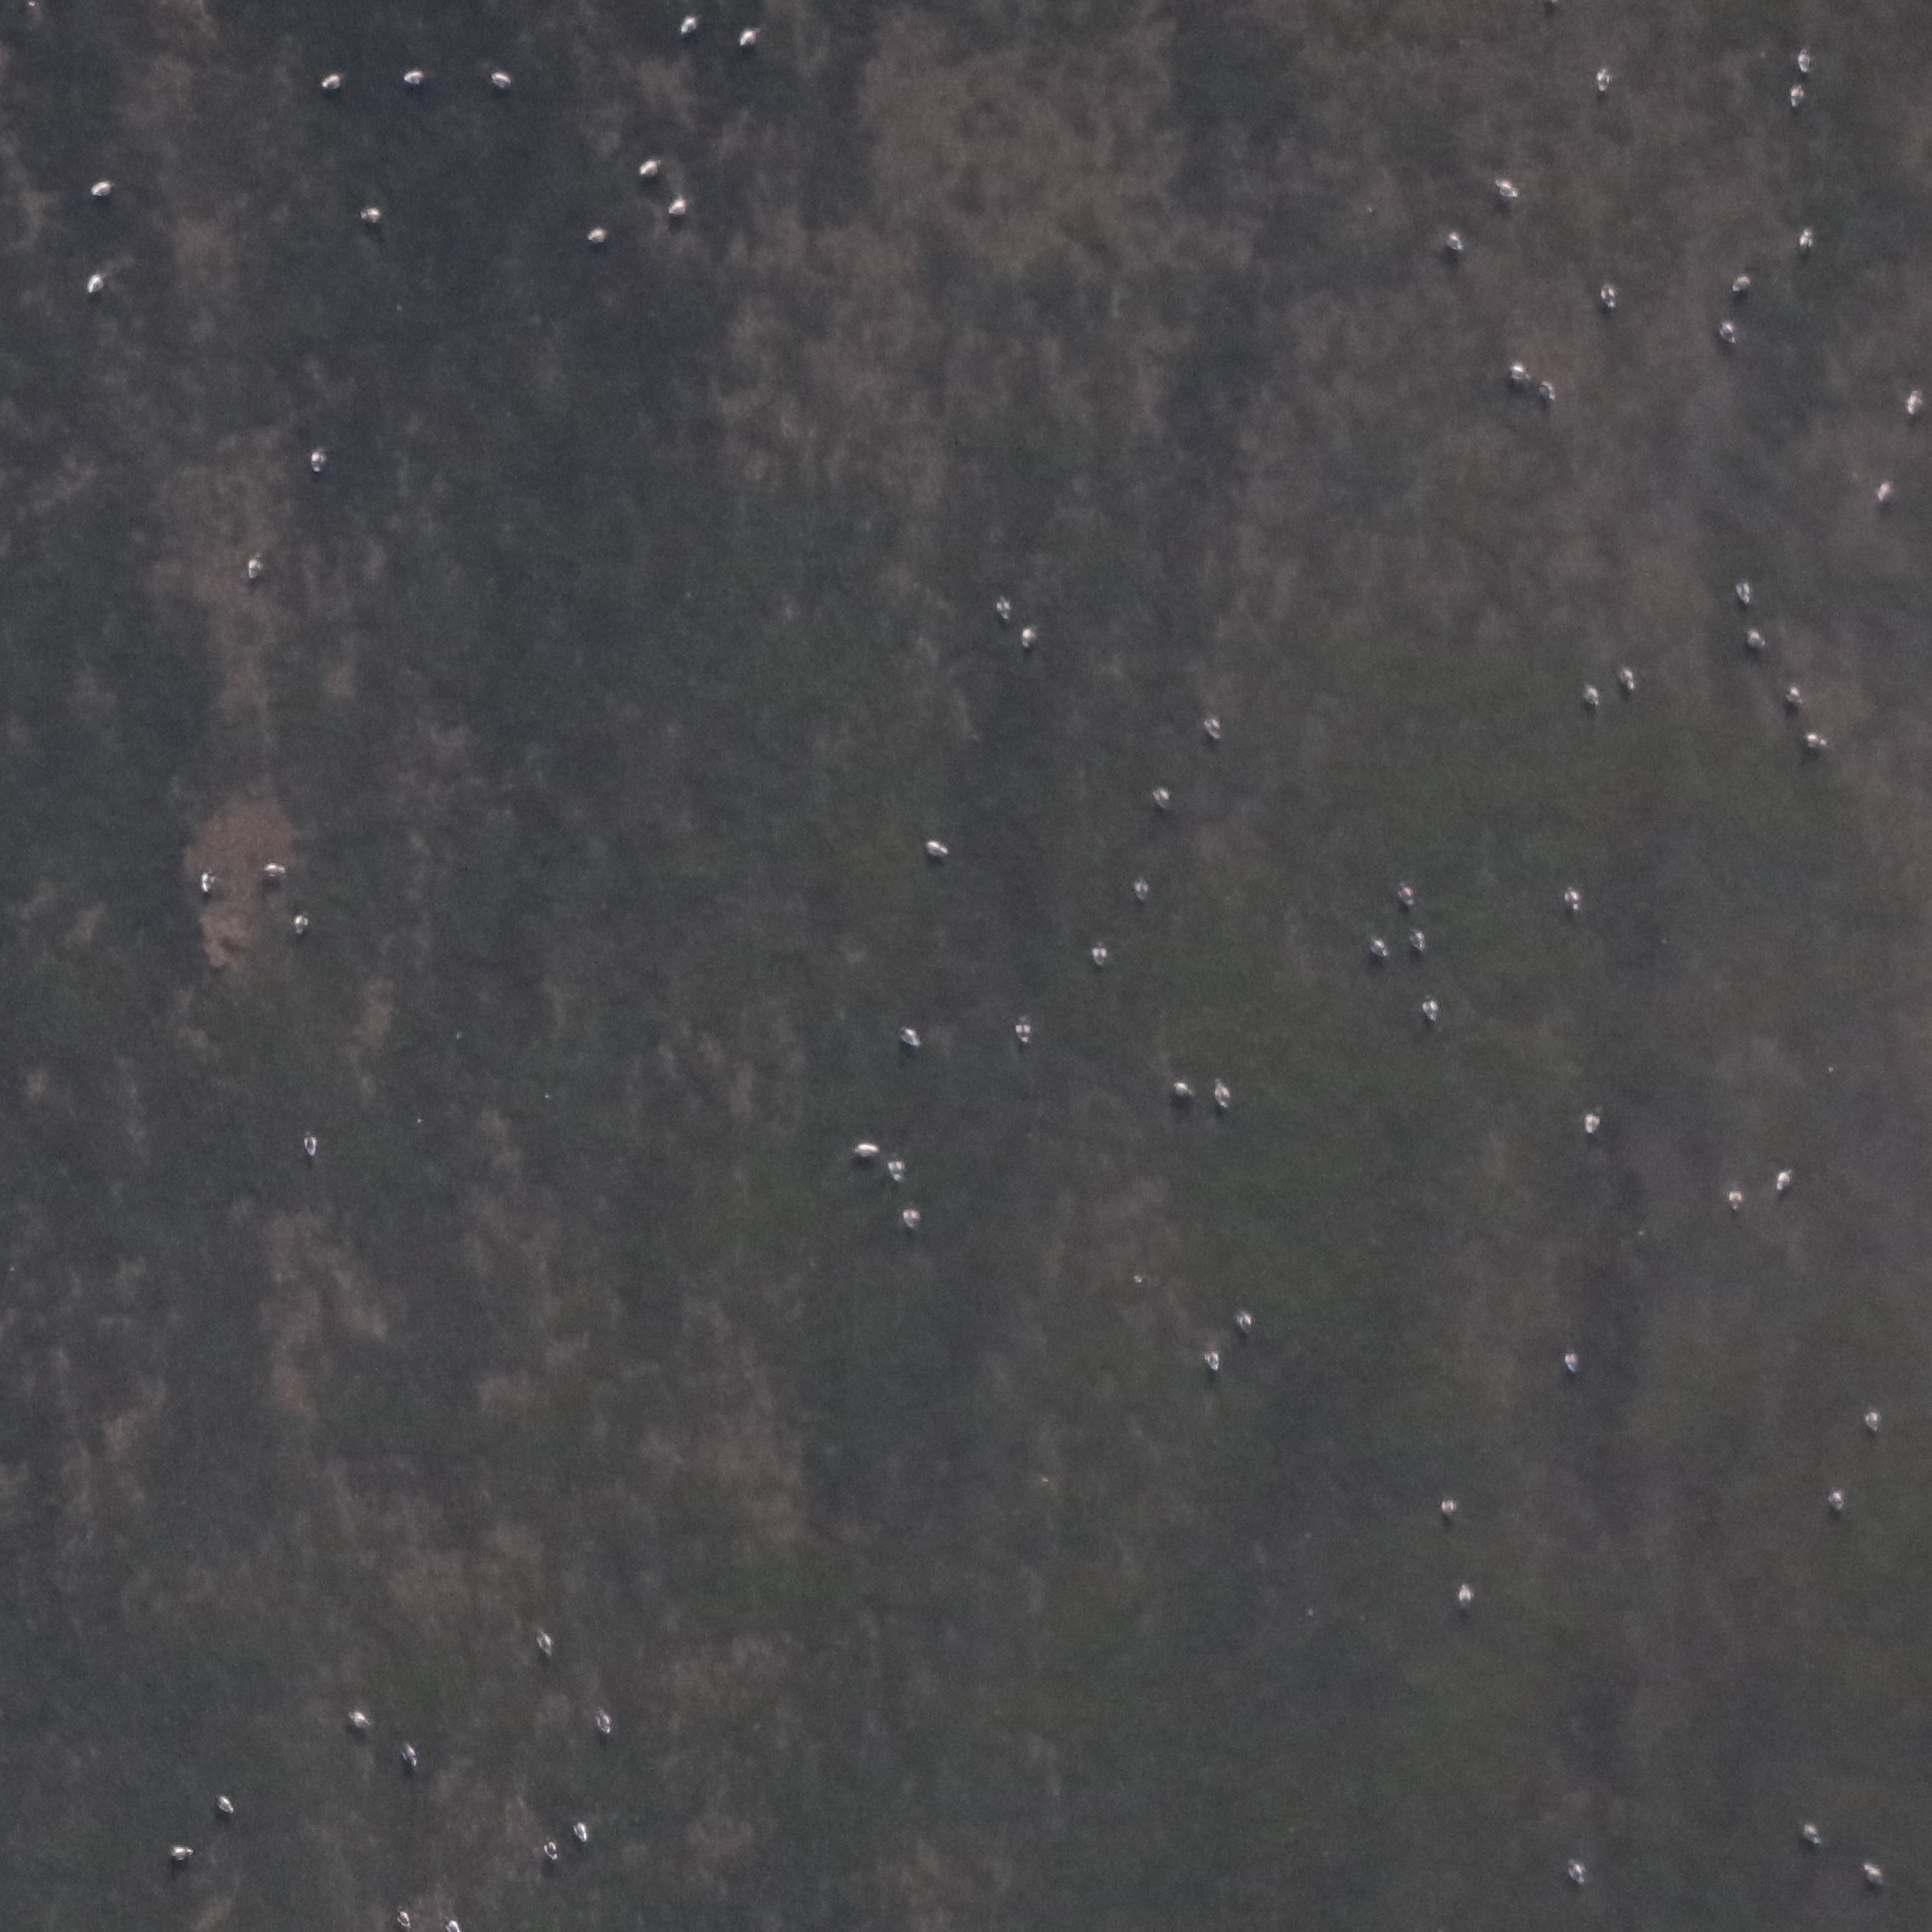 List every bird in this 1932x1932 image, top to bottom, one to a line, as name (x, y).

brant (686, 30)
brant (752, 42)
brant (1808, 54)
brant (1610, 71)
brant (319, 77)
brant (491, 79)
brant (412, 81)
brant (1798, 105)
brant (653, 166)
brant (1505, 179)
brant (109, 196)
brant (679, 217)
brant (375, 218)
brant (594, 232)
brant (1454, 238)
brant (1805, 240)
brant (1745, 284)
brant (95, 285)
brant (1604, 299)
brant (1732, 329)
brant (1522, 371)
brant (1921, 387)
brant (1554, 397)
brant (320, 469)
brant (1892, 474)
brant (265, 577)
brant (1745, 590)
brant (1011, 616)
brant (1751, 646)
brant (1022, 652)
brant (1629, 681)
brant (1588, 700)
brant (1802, 706)
brant (1214, 729)
brant (1823, 749)
brant (1167, 803)
brant (932, 859)
brant (280, 869)
brant (211, 883)
brant (1141, 887)
brant (1574, 891)
brant (1401, 897)
brant (298, 930)
brant (1424, 947)
brant (1095, 952)
brant (1383, 960)
brant (1430, 1014)
brant (911, 1034)
brant (1023, 1034)
brant (1185, 1082)
brant (1222, 1098)
brant (1587, 1113)
brant (314, 1143)
brant (865, 1150)
brant (897, 1172)
brant (1796, 1182)
brant (1732, 1198)
brant (910, 1218)
brant (1250, 1312)
brant (1217, 1359)
brant (1576, 1360)
brant (1877, 1428)
brant (1455, 1502)
brant (1834, 1504)
brant (1465, 1591)
brant (540, 1641)
brant (616, 1718)
brant (361, 1727)
brant (404, 1760)
brant (226, 1801)
brant (1816, 1832)
brant (593, 1835)
brant (543, 1854)
brant (180, 1857)
brant (1580, 1866)
brant (1873, 1878)
brant (404, 1921)
brant (461, 1927)